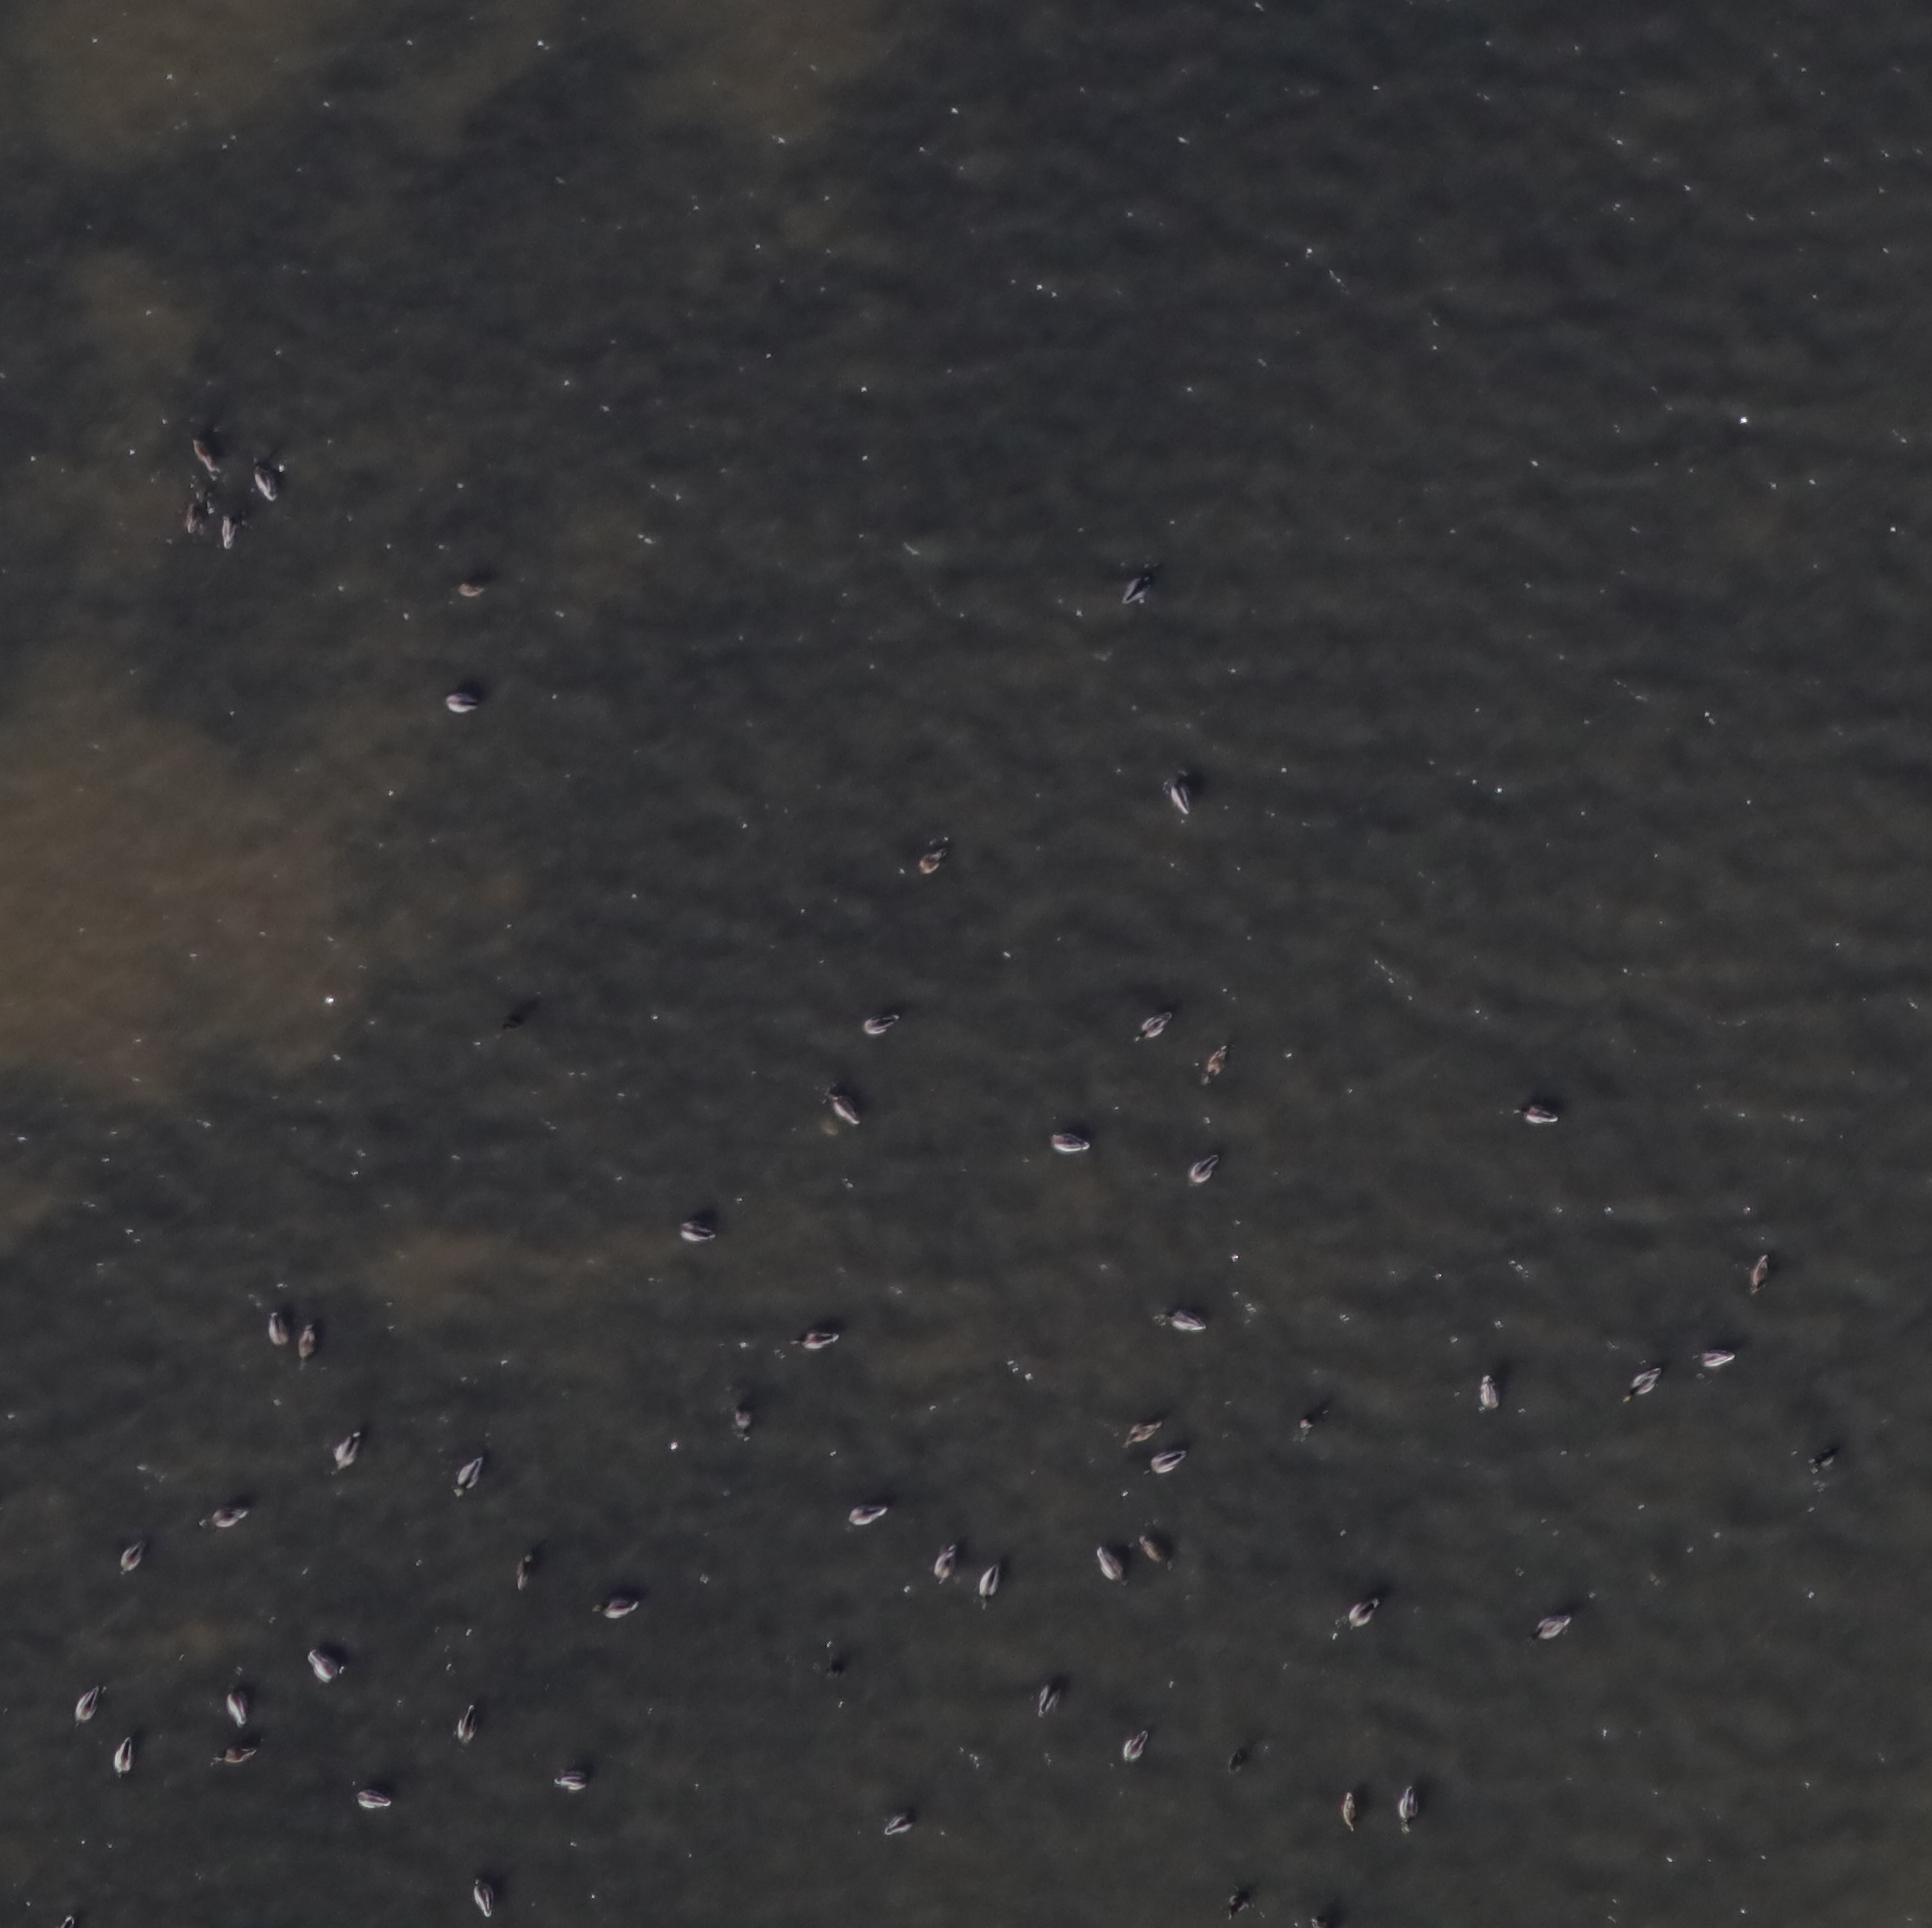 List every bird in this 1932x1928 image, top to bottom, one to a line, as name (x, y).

other bird (204, 451)
other bird (261, 480)
other bird (197, 514)
other bird (229, 534)
other bird (1139, 587)
other bird (473, 590)
other bird (461, 703)
other bird (1178, 792)
other bird (932, 860)
other bird (879, 1025)
other bird (1151, 1027)
other bird (1215, 1065)
other bird (840, 1105)
other bird (1538, 1115)
other bird (1074, 1139)
other bird (1201, 1173)
other bird (695, 1230)
other bird (1762, 1274)
other bird (1183, 1317)
other bird (278, 1328)
other bird (813, 1340)
other bird (304, 1341)
other bird (1718, 1358)
other bird (1640, 1383)
other bird (1490, 1394)
other bird (742, 1412)
other bird (1305, 1423)
other bird (1141, 1434)
other bird (347, 1452)
other bird (1821, 1457)
other bird (1168, 1462)
other bird (469, 1480)
other bird (867, 1516)
other bird (226, 1518)
other bird (1154, 1549)
other bird (134, 1557)
other bird (947, 1564)
other bird (1111, 1567)
other bird (524, 1576)
other bird (991, 1582)
other bird (618, 1611)
other bird (1363, 1614)
other bird (1551, 1626)
other bird (322, 1668)
other bird (833, 1673)
other bird (1051, 1695)
other bird (83, 1708)
other bird (238, 1712)
other bird (469, 1729)
other bird (237, 1751)
other bird (1133, 1752)
other bird (121, 1759)
other bird (1234, 1762)
other bird (571, 1779)
other bird (372, 1799)
other bird (1408, 1804)
other bird (1350, 1811)
other bird (901, 1824)
other bird (485, 1897)
other bird (1237, 1902)